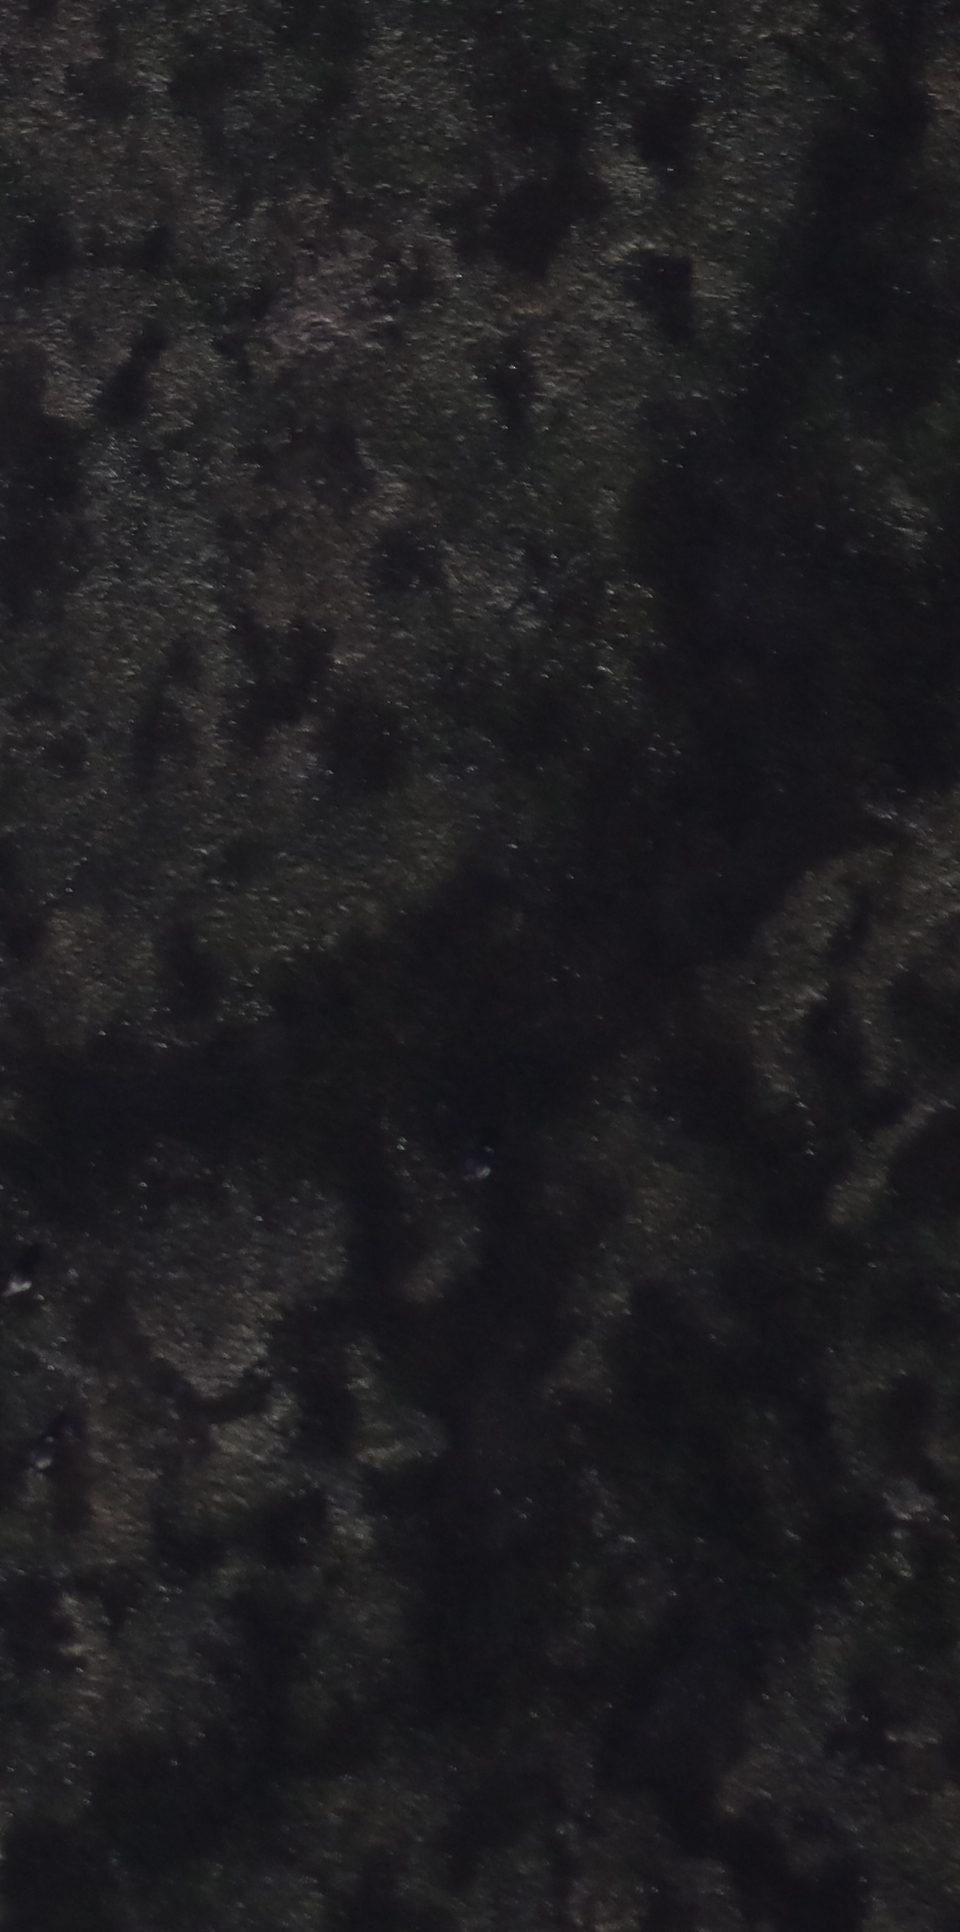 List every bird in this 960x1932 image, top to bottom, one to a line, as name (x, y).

brant (481, 1167)
brant (24, 1279)
brant (39, 1456)